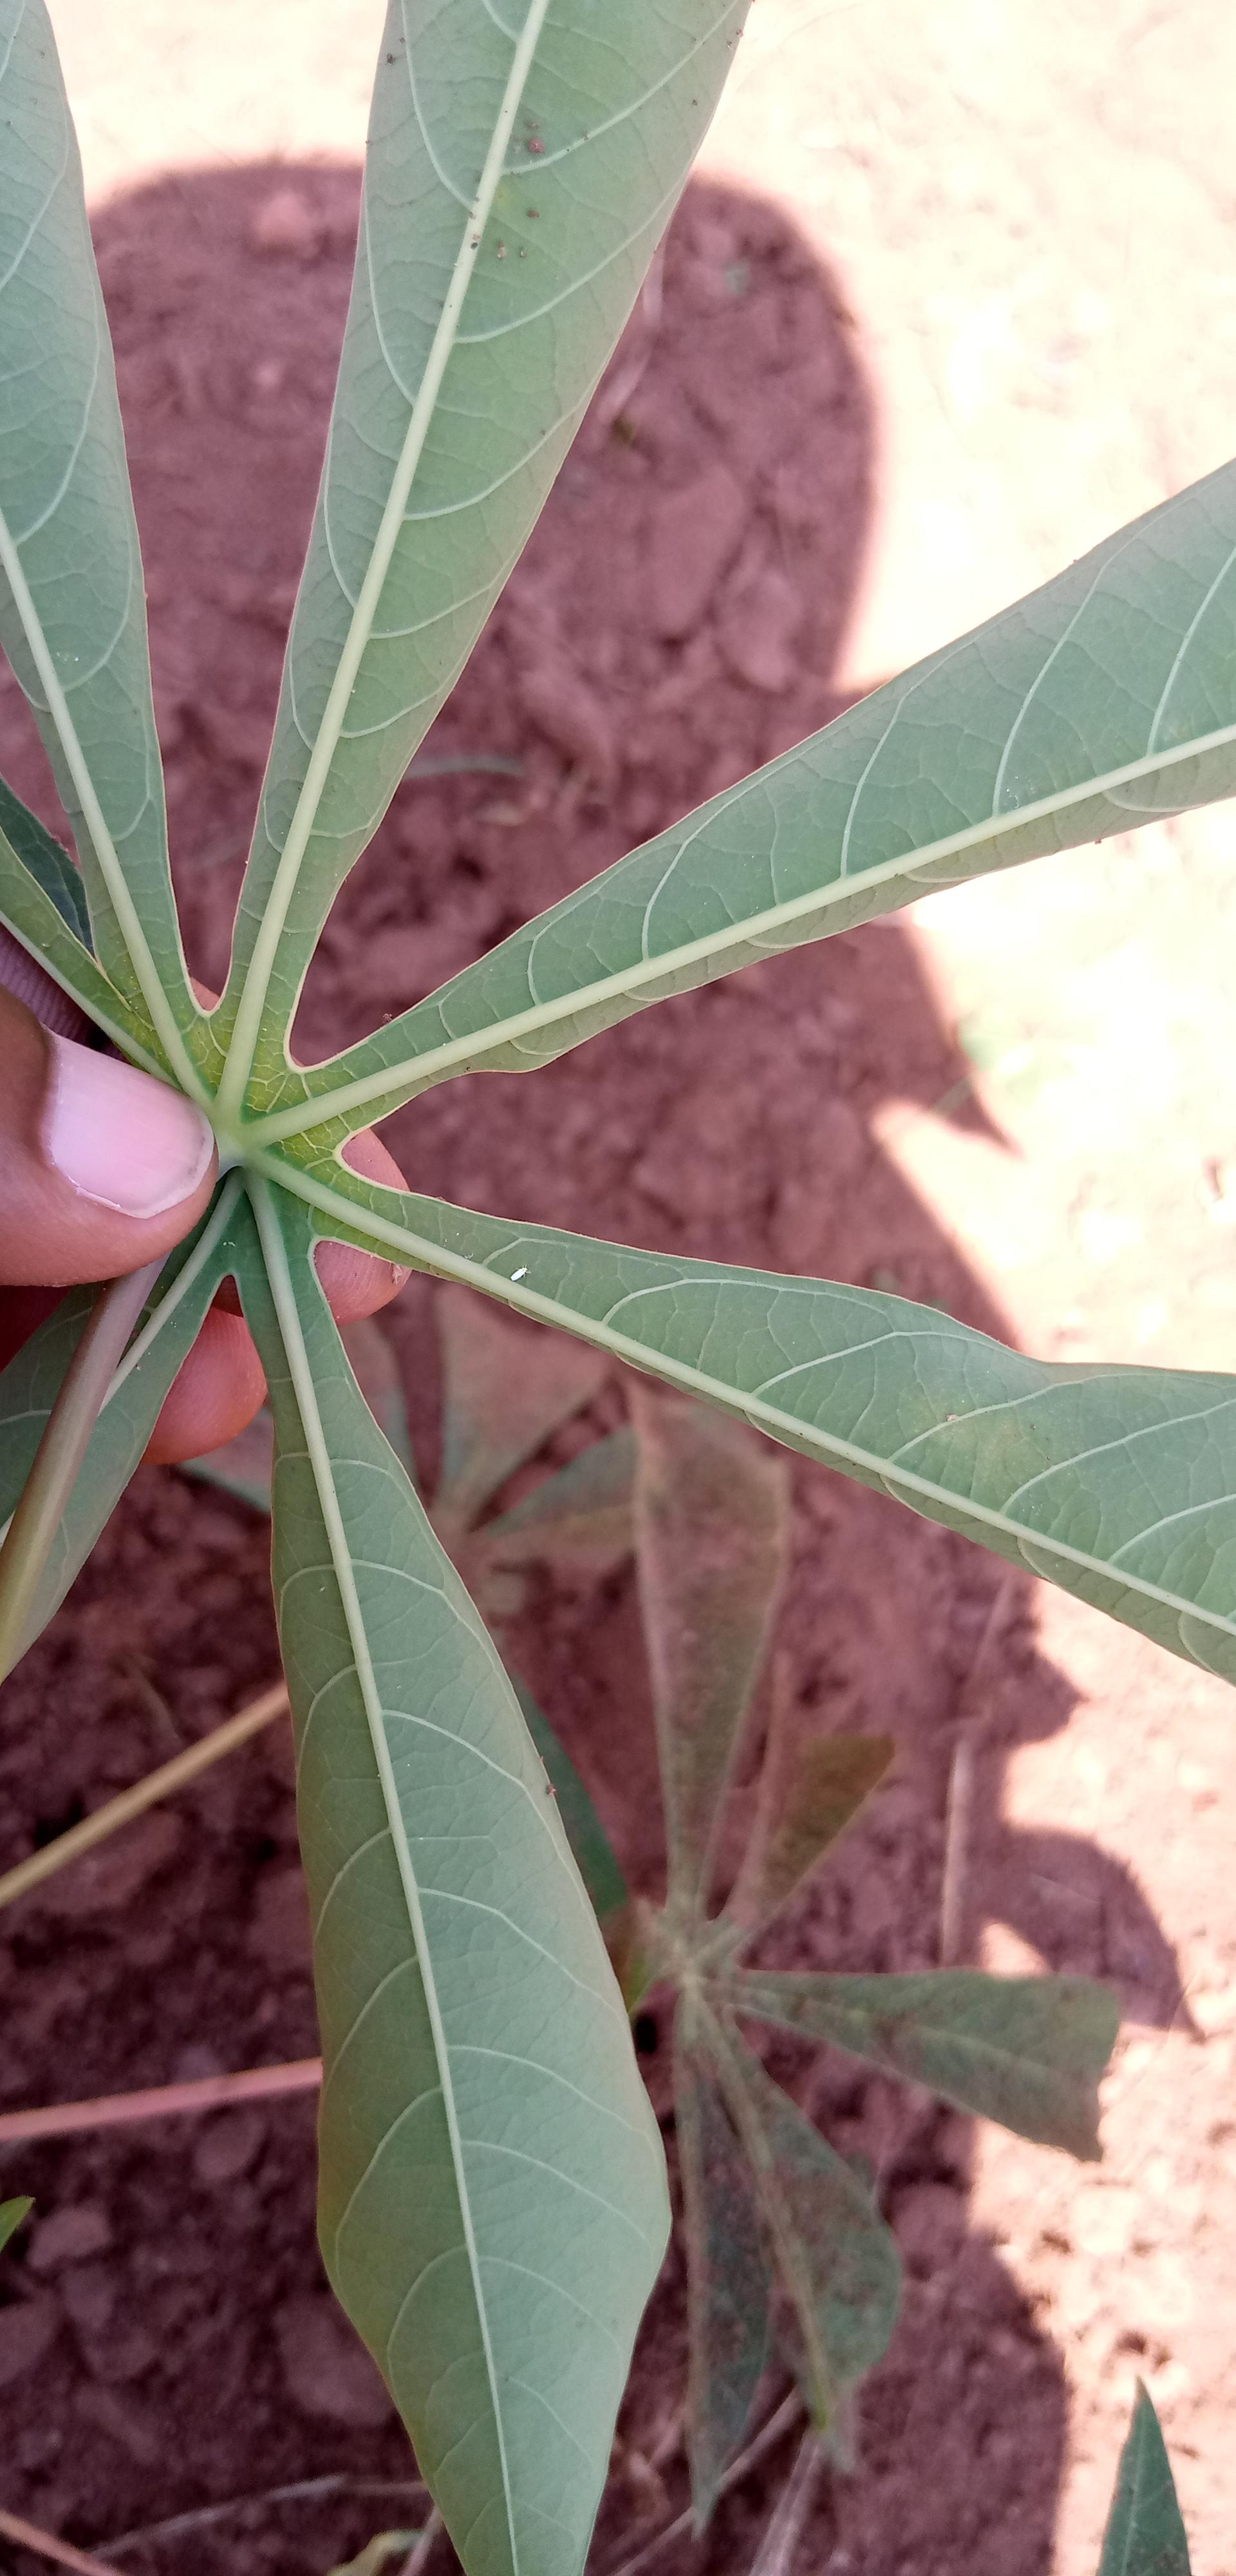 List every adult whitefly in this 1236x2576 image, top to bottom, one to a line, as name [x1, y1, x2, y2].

whitefly [499, 1260, 539, 1291]